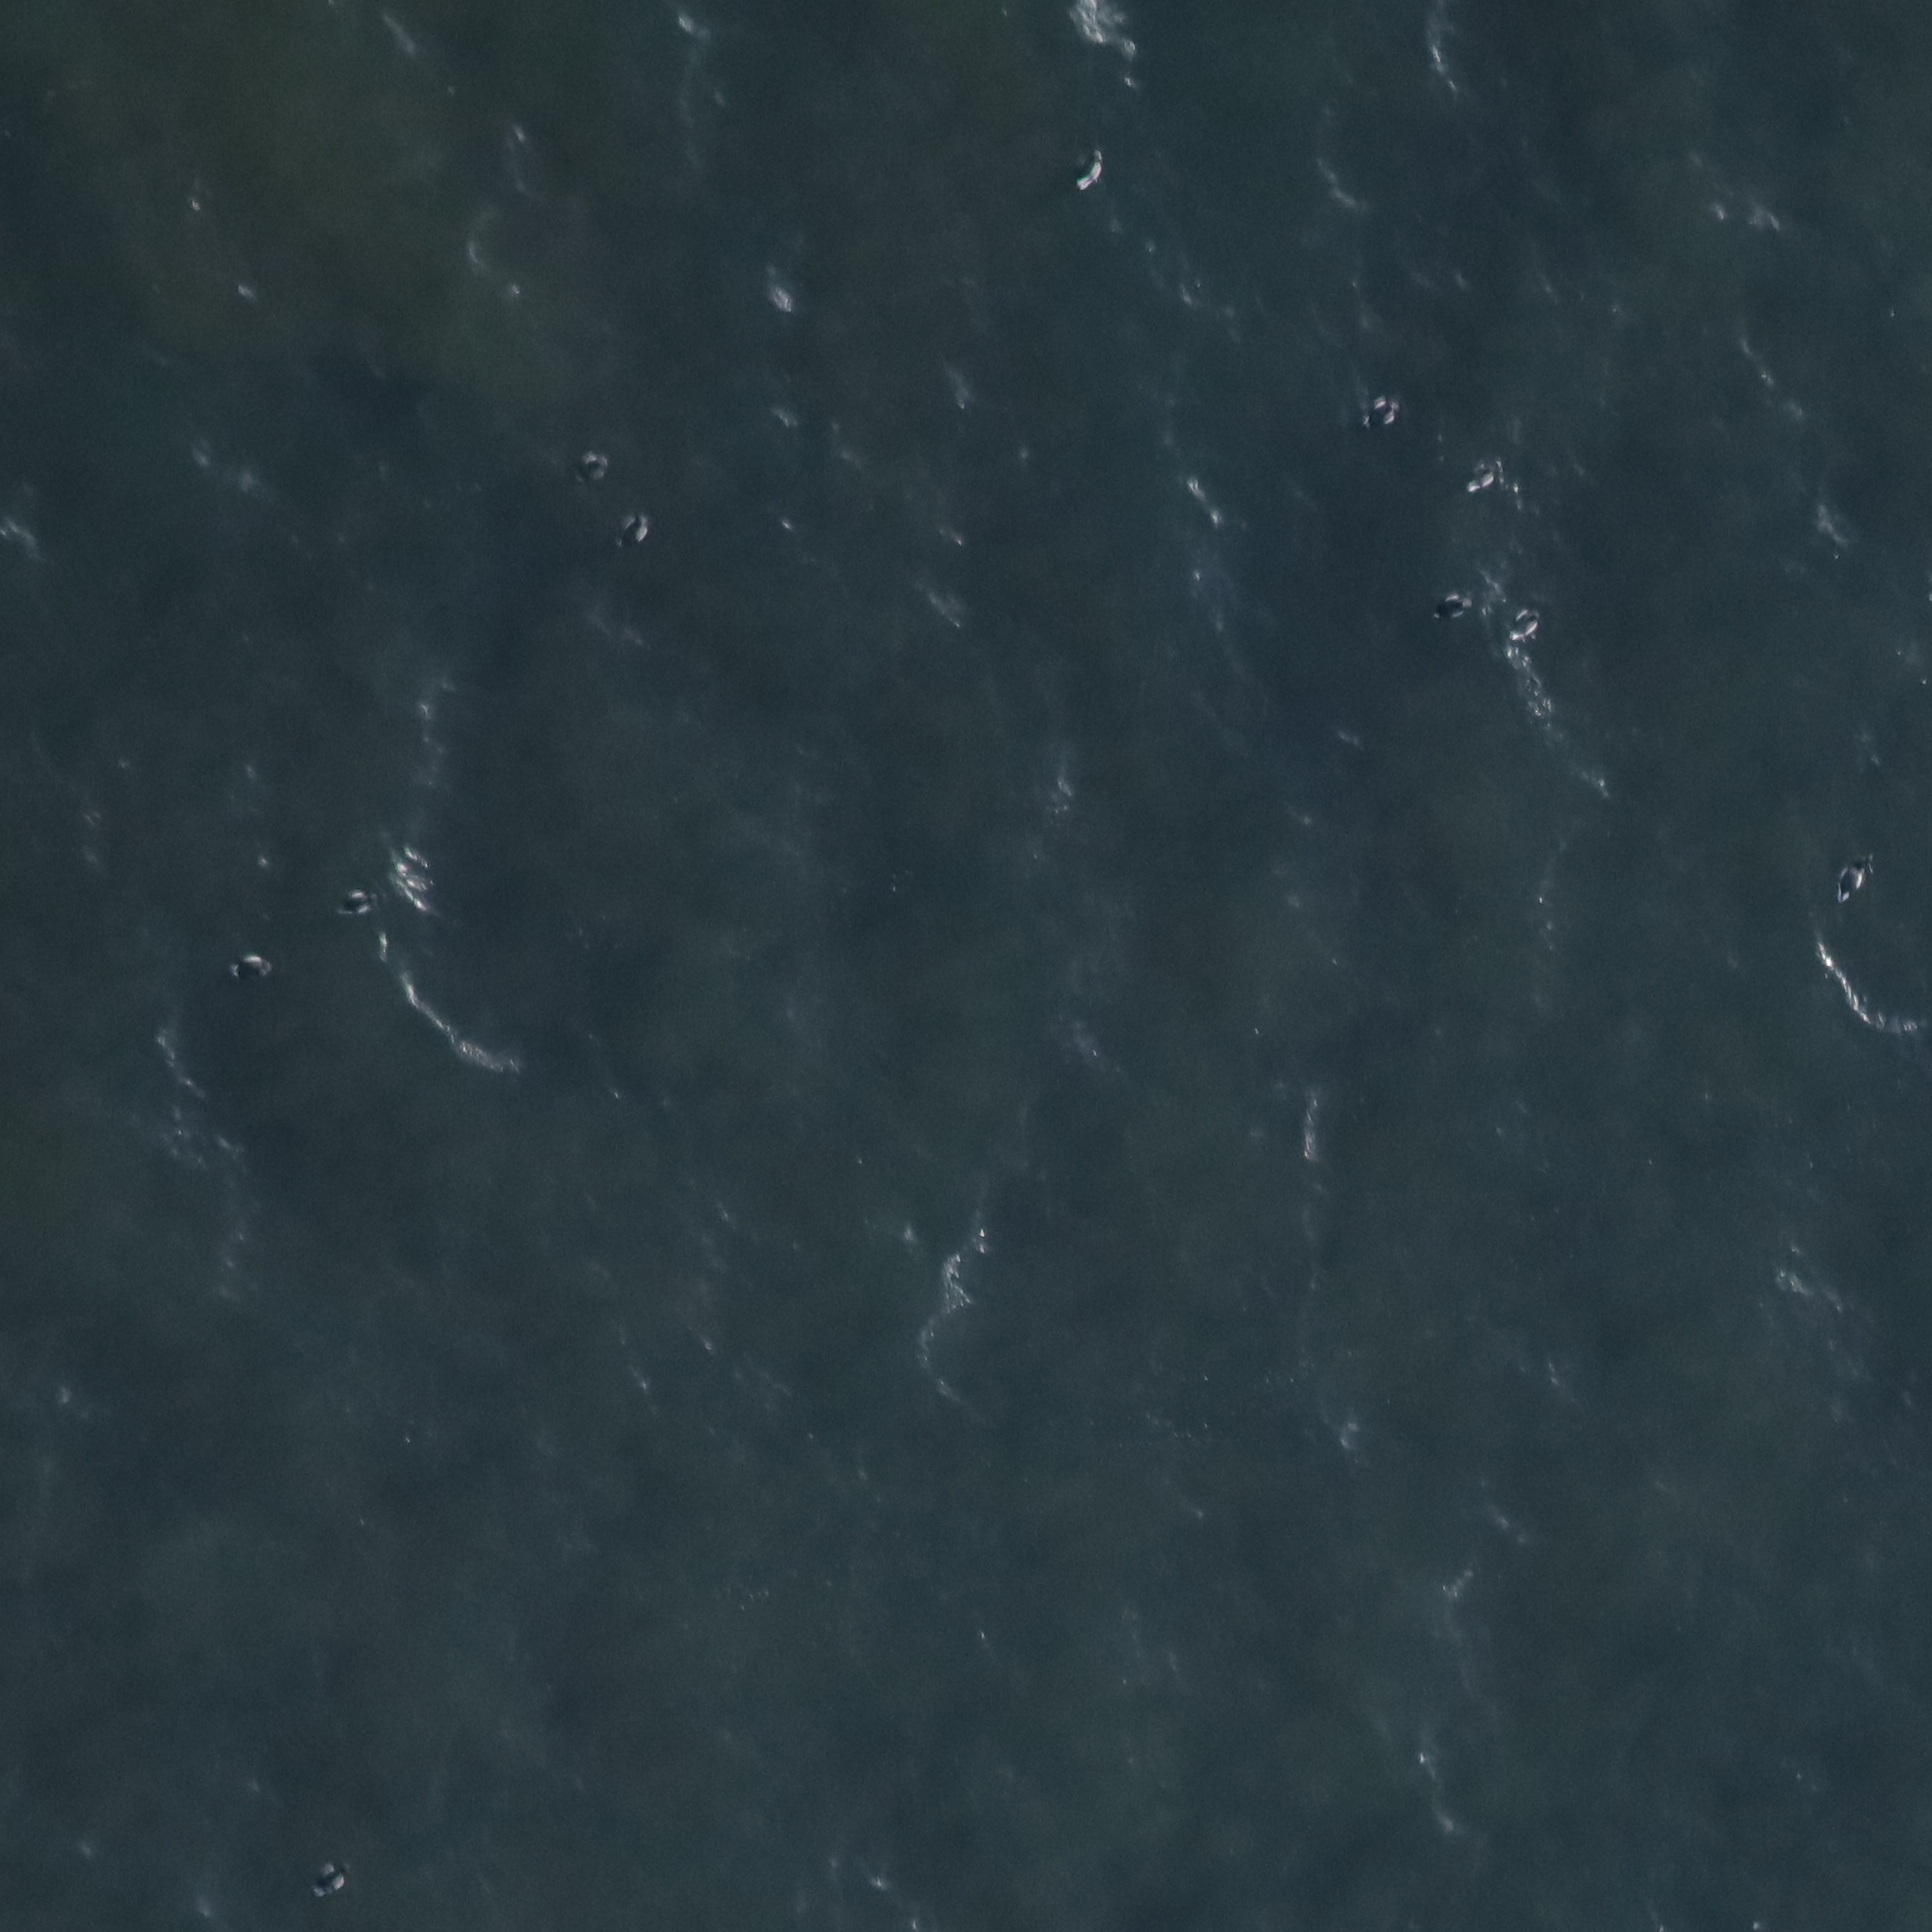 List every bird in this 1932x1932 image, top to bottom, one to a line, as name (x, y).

brant (1086, 166)
brant (1381, 411)
brant (592, 468)
brant (1484, 479)
brant (632, 531)
brant (1448, 605)
brant (1523, 626)
brant (1851, 878)
brant (356, 902)
brant (254, 967)
brant (330, 1881)